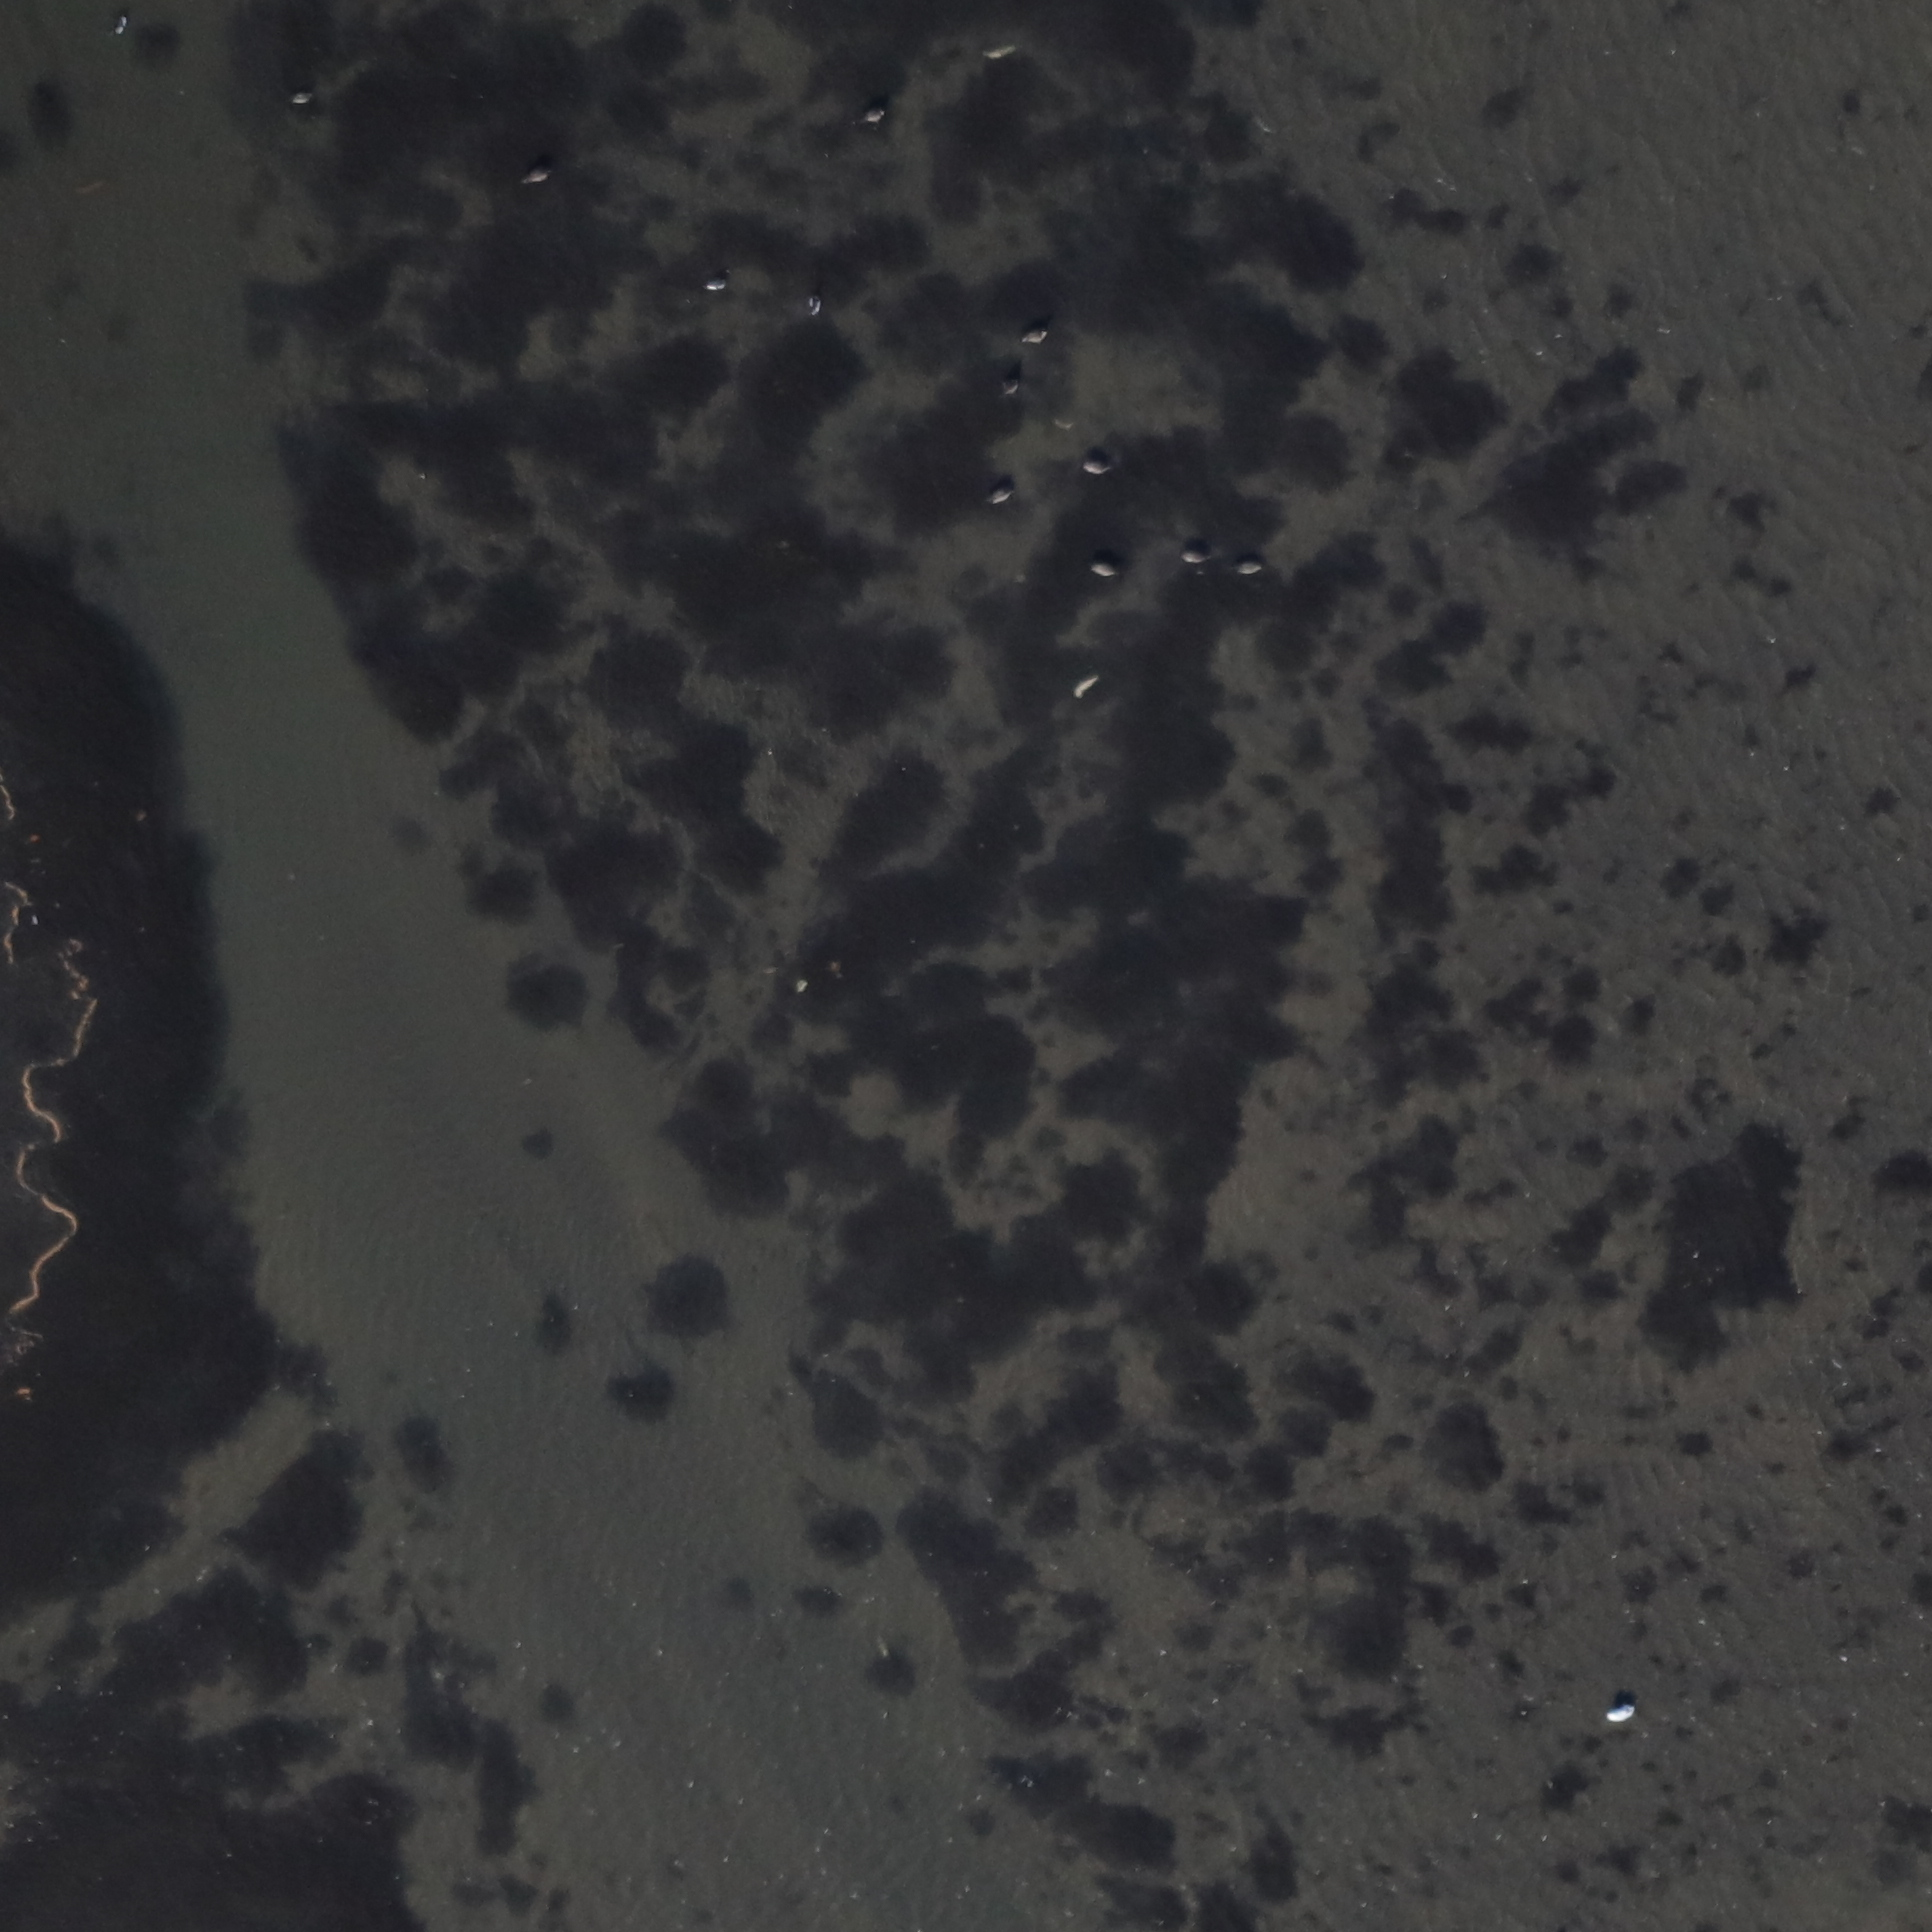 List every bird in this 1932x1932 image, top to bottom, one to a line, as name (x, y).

brant (119, 22)
Canada goose (1001, 47)
brant (304, 95)
Canada goose (874, 114)
Canada goose (537, 172)
brant (709, 288)
brant (816, 308)
Canada goose (1034, 335)
Canada goose (1010, 387)
Canada goose (1096, 466)
Canada goose (1000, 495)
Canada goose (1195, 557)
Canada goose (1249, 568)
Canada goose (1104, 569)
gull (1621, 1715)